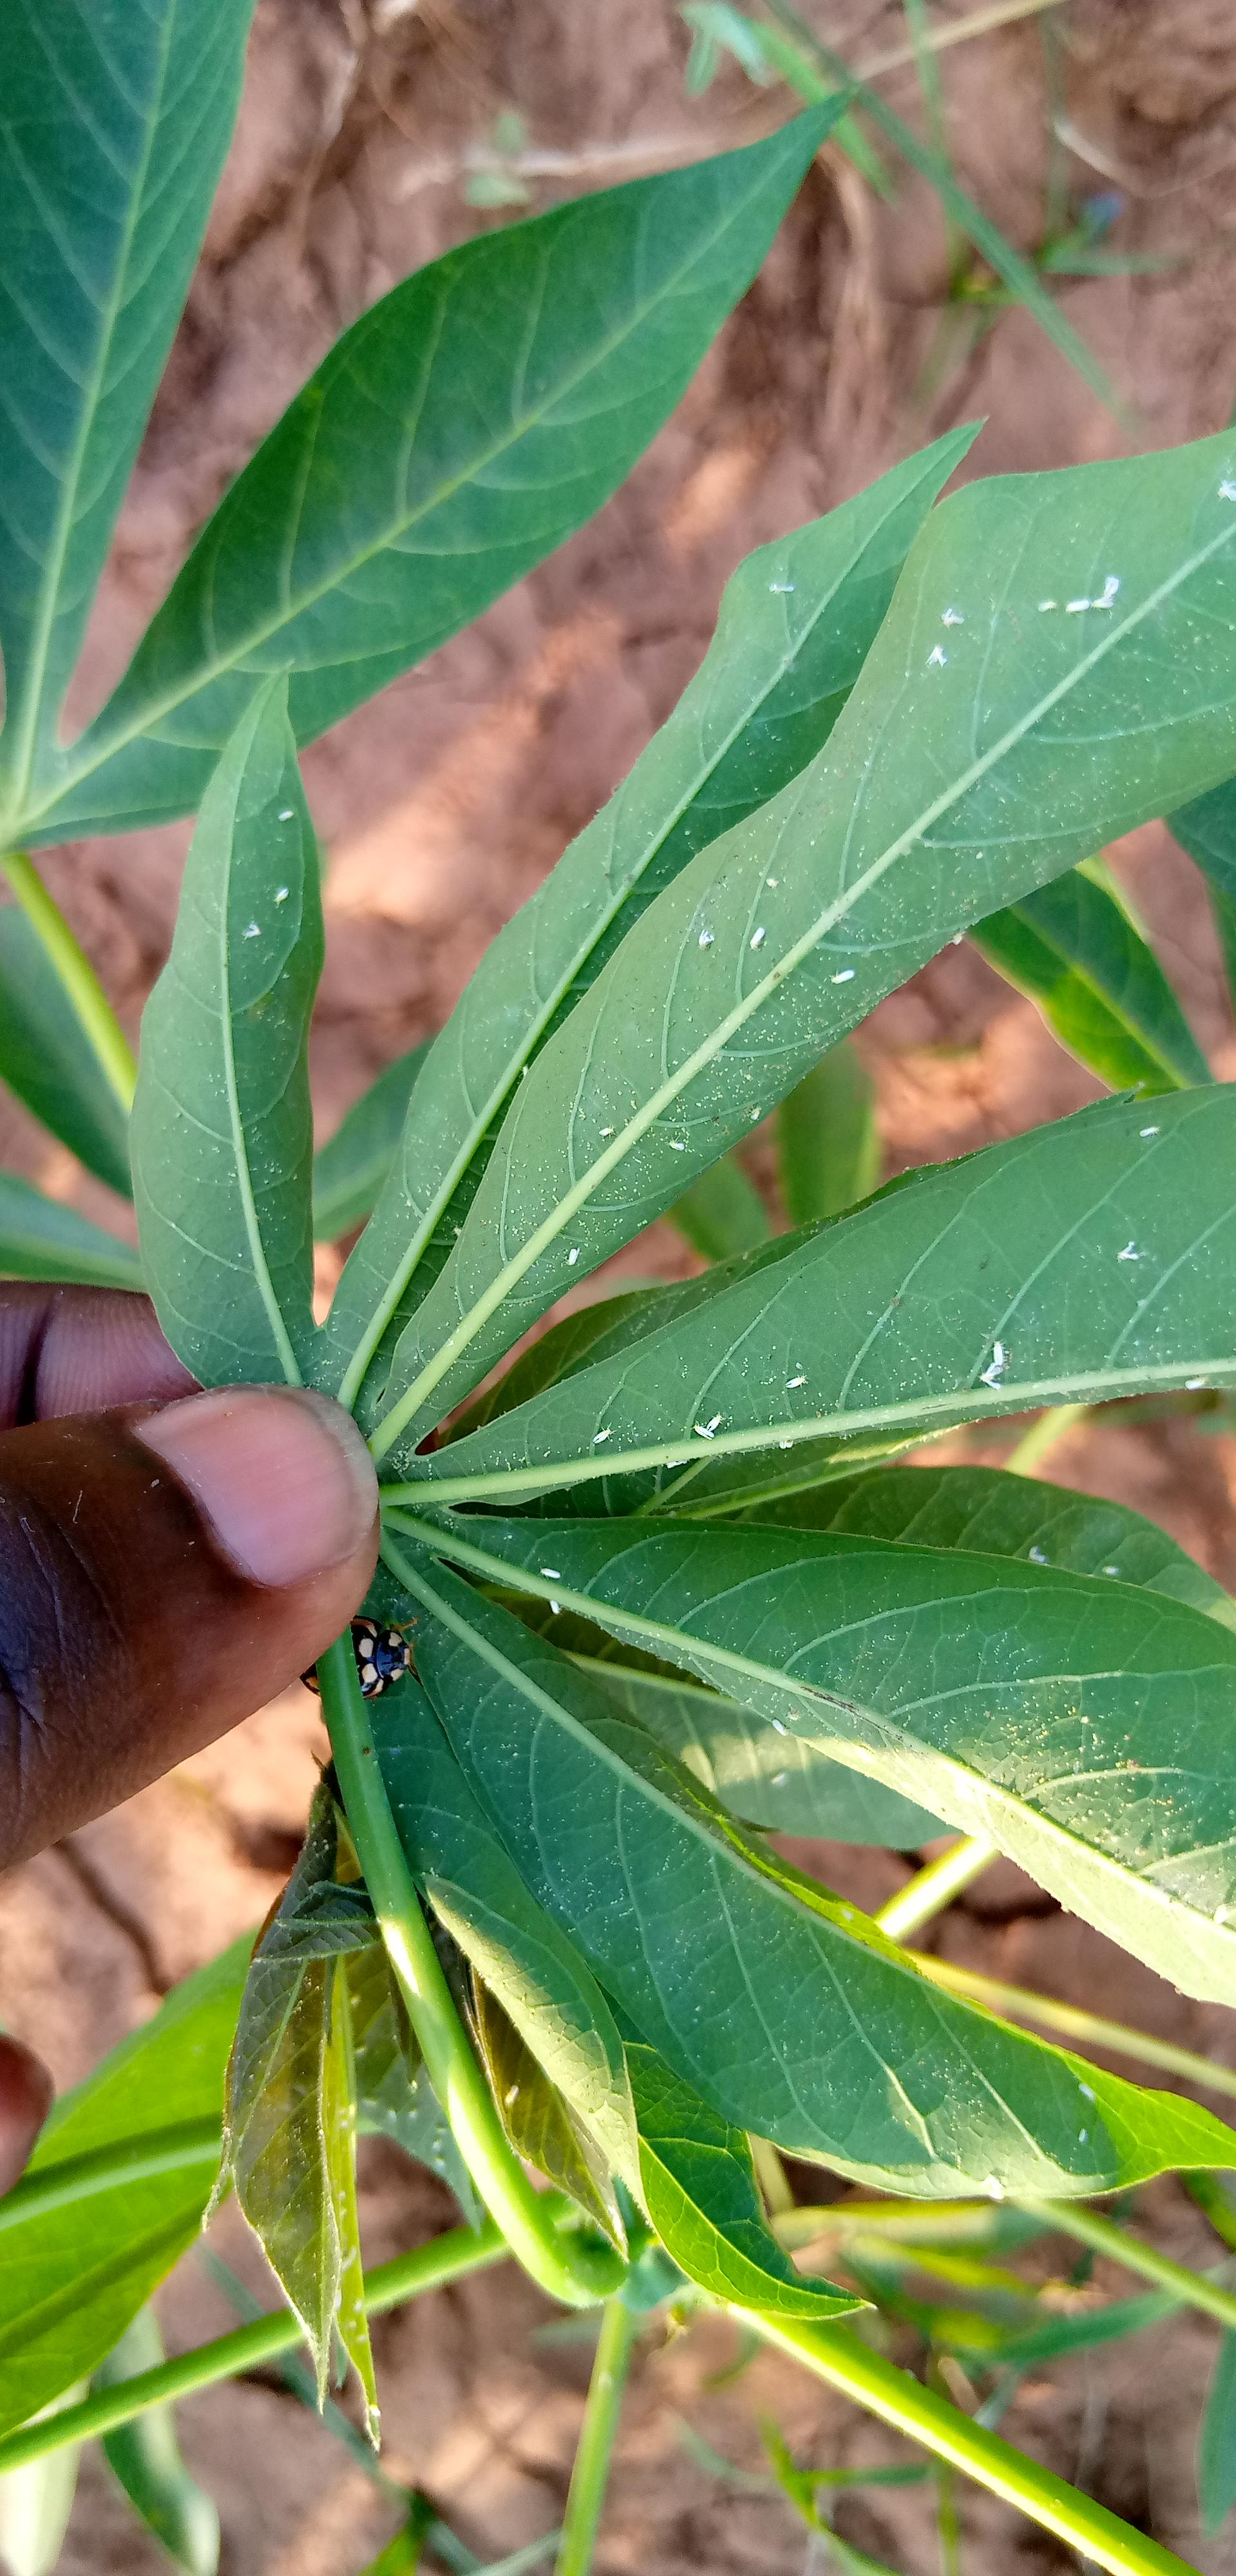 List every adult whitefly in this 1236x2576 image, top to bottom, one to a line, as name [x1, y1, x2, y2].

whitefly [1215, 476, 1236, 505]
whitefly [1092, 573, 1121, 612]
whitefly [767, 581, 798, 596]
whitefly [1034, 596, 1058, 617]
whitefly [1065, 597, 1090, 617]
whitefly [937, 603, 968, 629]
whitefly [924, 639, 950, 671]
whitefly [275, 807, 294, 824]
whitefly [760, 875, 783, 891]
whitefly [272, 885, 291, 907]
whitefly [240, 919, 265, 945]
whitefly [746, 922, 769, 953]
whitefly [695, 927, 718, 953]
whitefly [946, 927, 967, 946]
whitefly [827, 966, 859, 987]
whitefly [518, 1061, 531, 1083]
whitefly [750, 1104, 762, 1122]
whitefly [1136, 1122, 1165, 1140]
whitefly [594, 1125, 617, 1141]
whitefly [665, 1135, 688, 1155]
whitefly [451, 1224, 464, 1241]
whitefly [1114, 1239, 1141, 1266]
whitefly [563, 1245, 582, 1269]
whitefly [989, 1338, 1009, 1363]
whitefly [980, 1363, 1004, 1390]
whitefly [782, 1371, 808, 1391]
whitefly [1183, 1374, 1212, 1393]
whitefly [705, 1410, 723, 1430]
whitefly [693, 1421, 715, 1441]
whitefly [591, 1425, 617, 1448]
whitefly [777, 1438, 794, 1451]
whitefly [1026, 1543, 1050, 1565]
whitefly [1101, 1561, 1119, 1578]
whitefly [538, 1565, 561, 1582]
whitefly [547, 1596, 561, 1615]
whitefly [771, 1715, 789, 1739]
whitefly [769, 1770, 789, 1790]
whitefly [1211, 1902, 1228, 1926]
whitefly [1075, 2079, 1095, 2102]
whitefly [500, 2081, 527, 2112]
whitefly [1076, 2126, 1090, 2145]
whitefly [979, 2168, 1010, 2204]